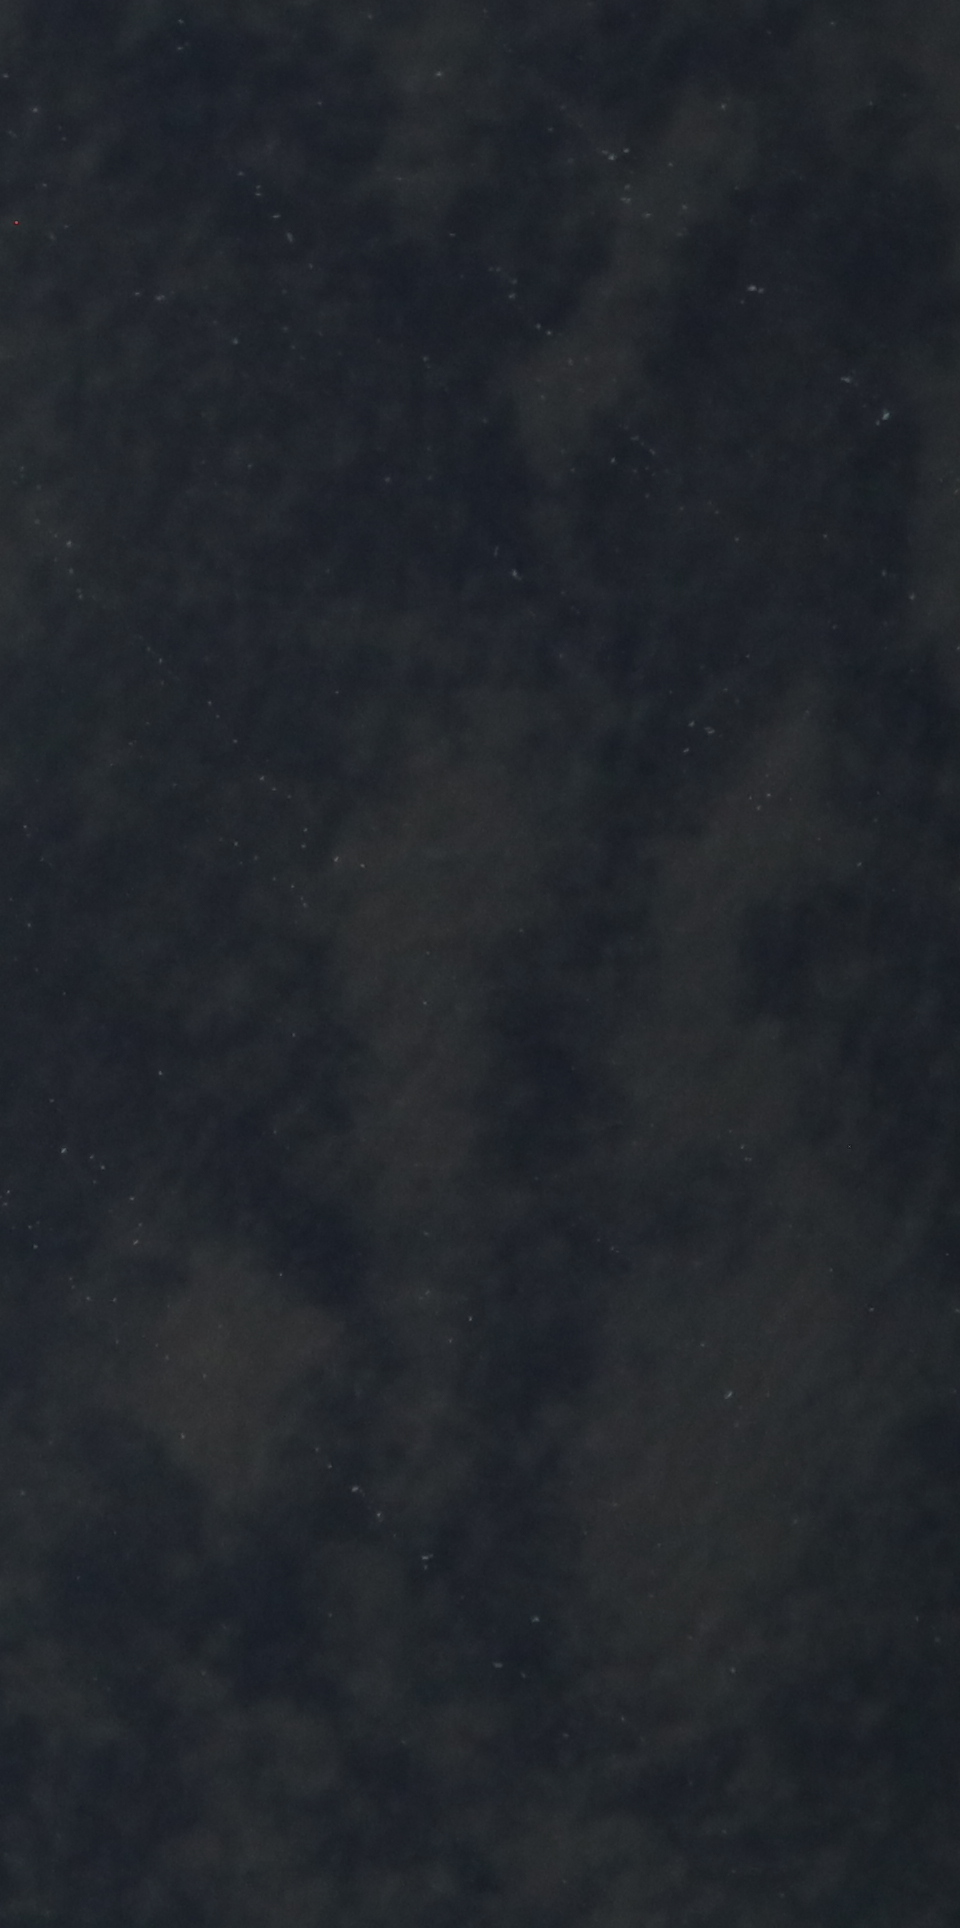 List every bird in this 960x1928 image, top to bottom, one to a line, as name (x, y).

None